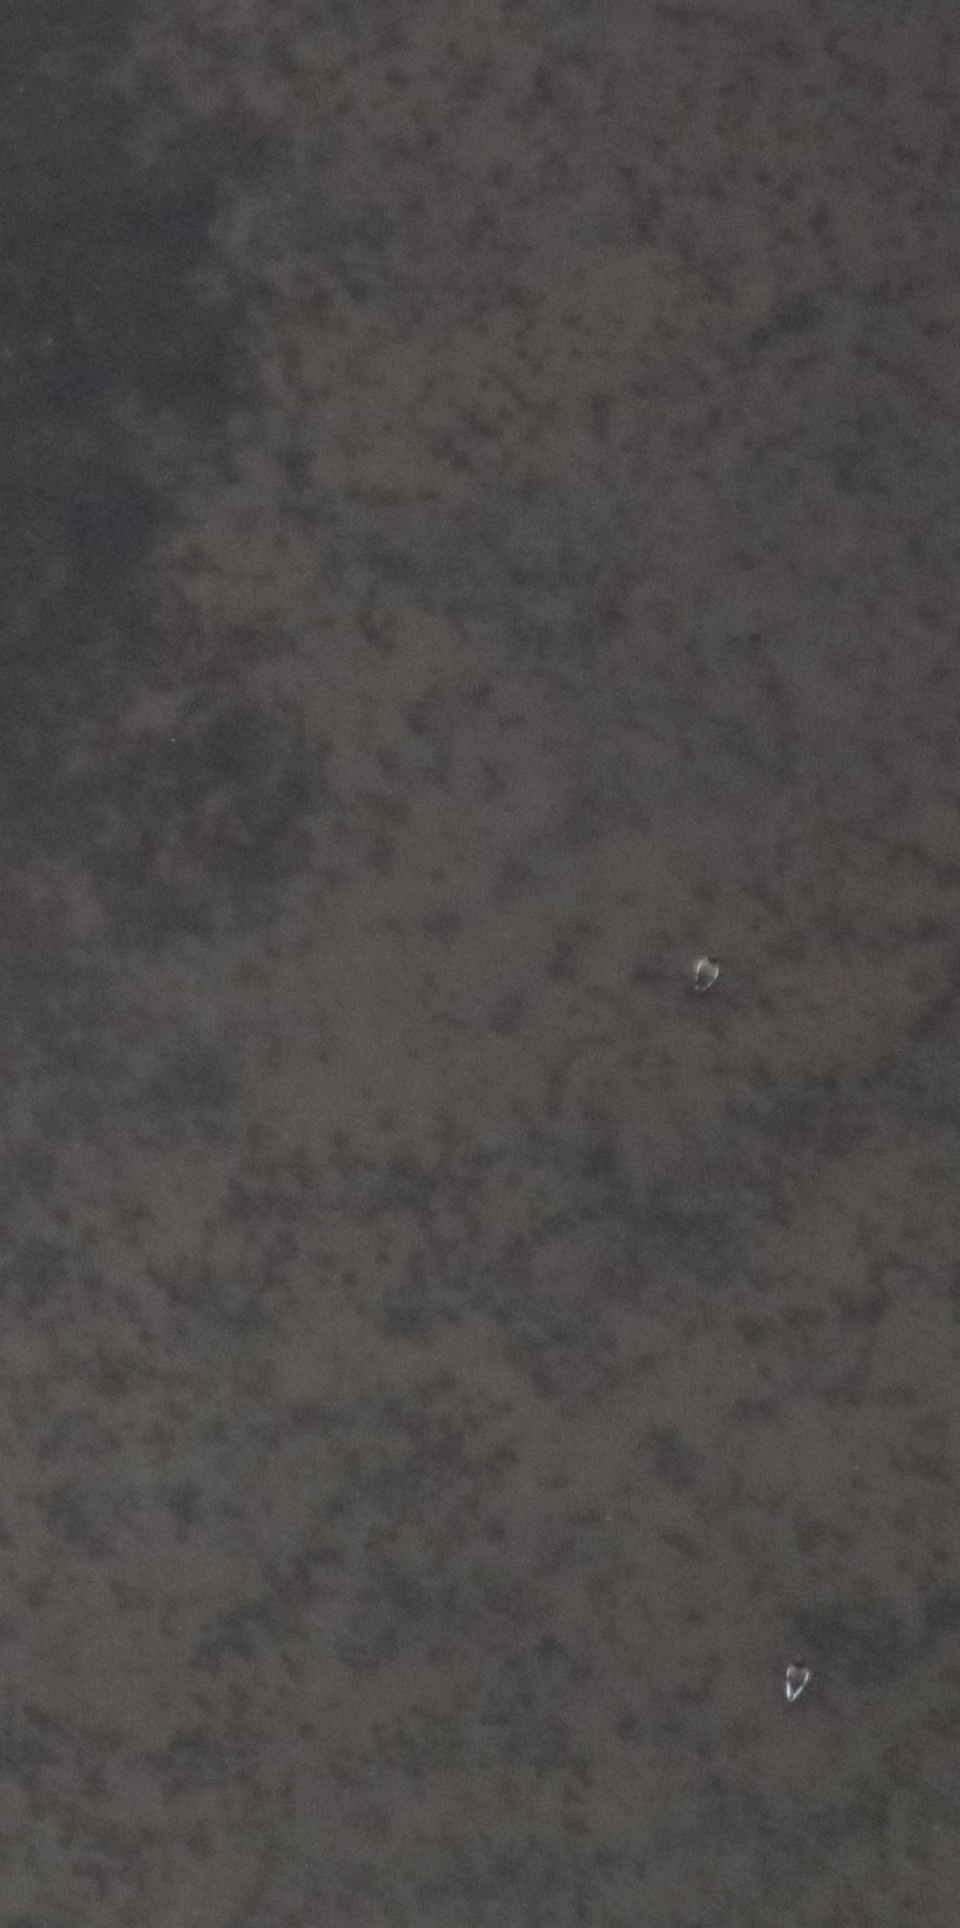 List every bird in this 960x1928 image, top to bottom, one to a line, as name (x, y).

brant (706, 972)
brant (797, 1677)